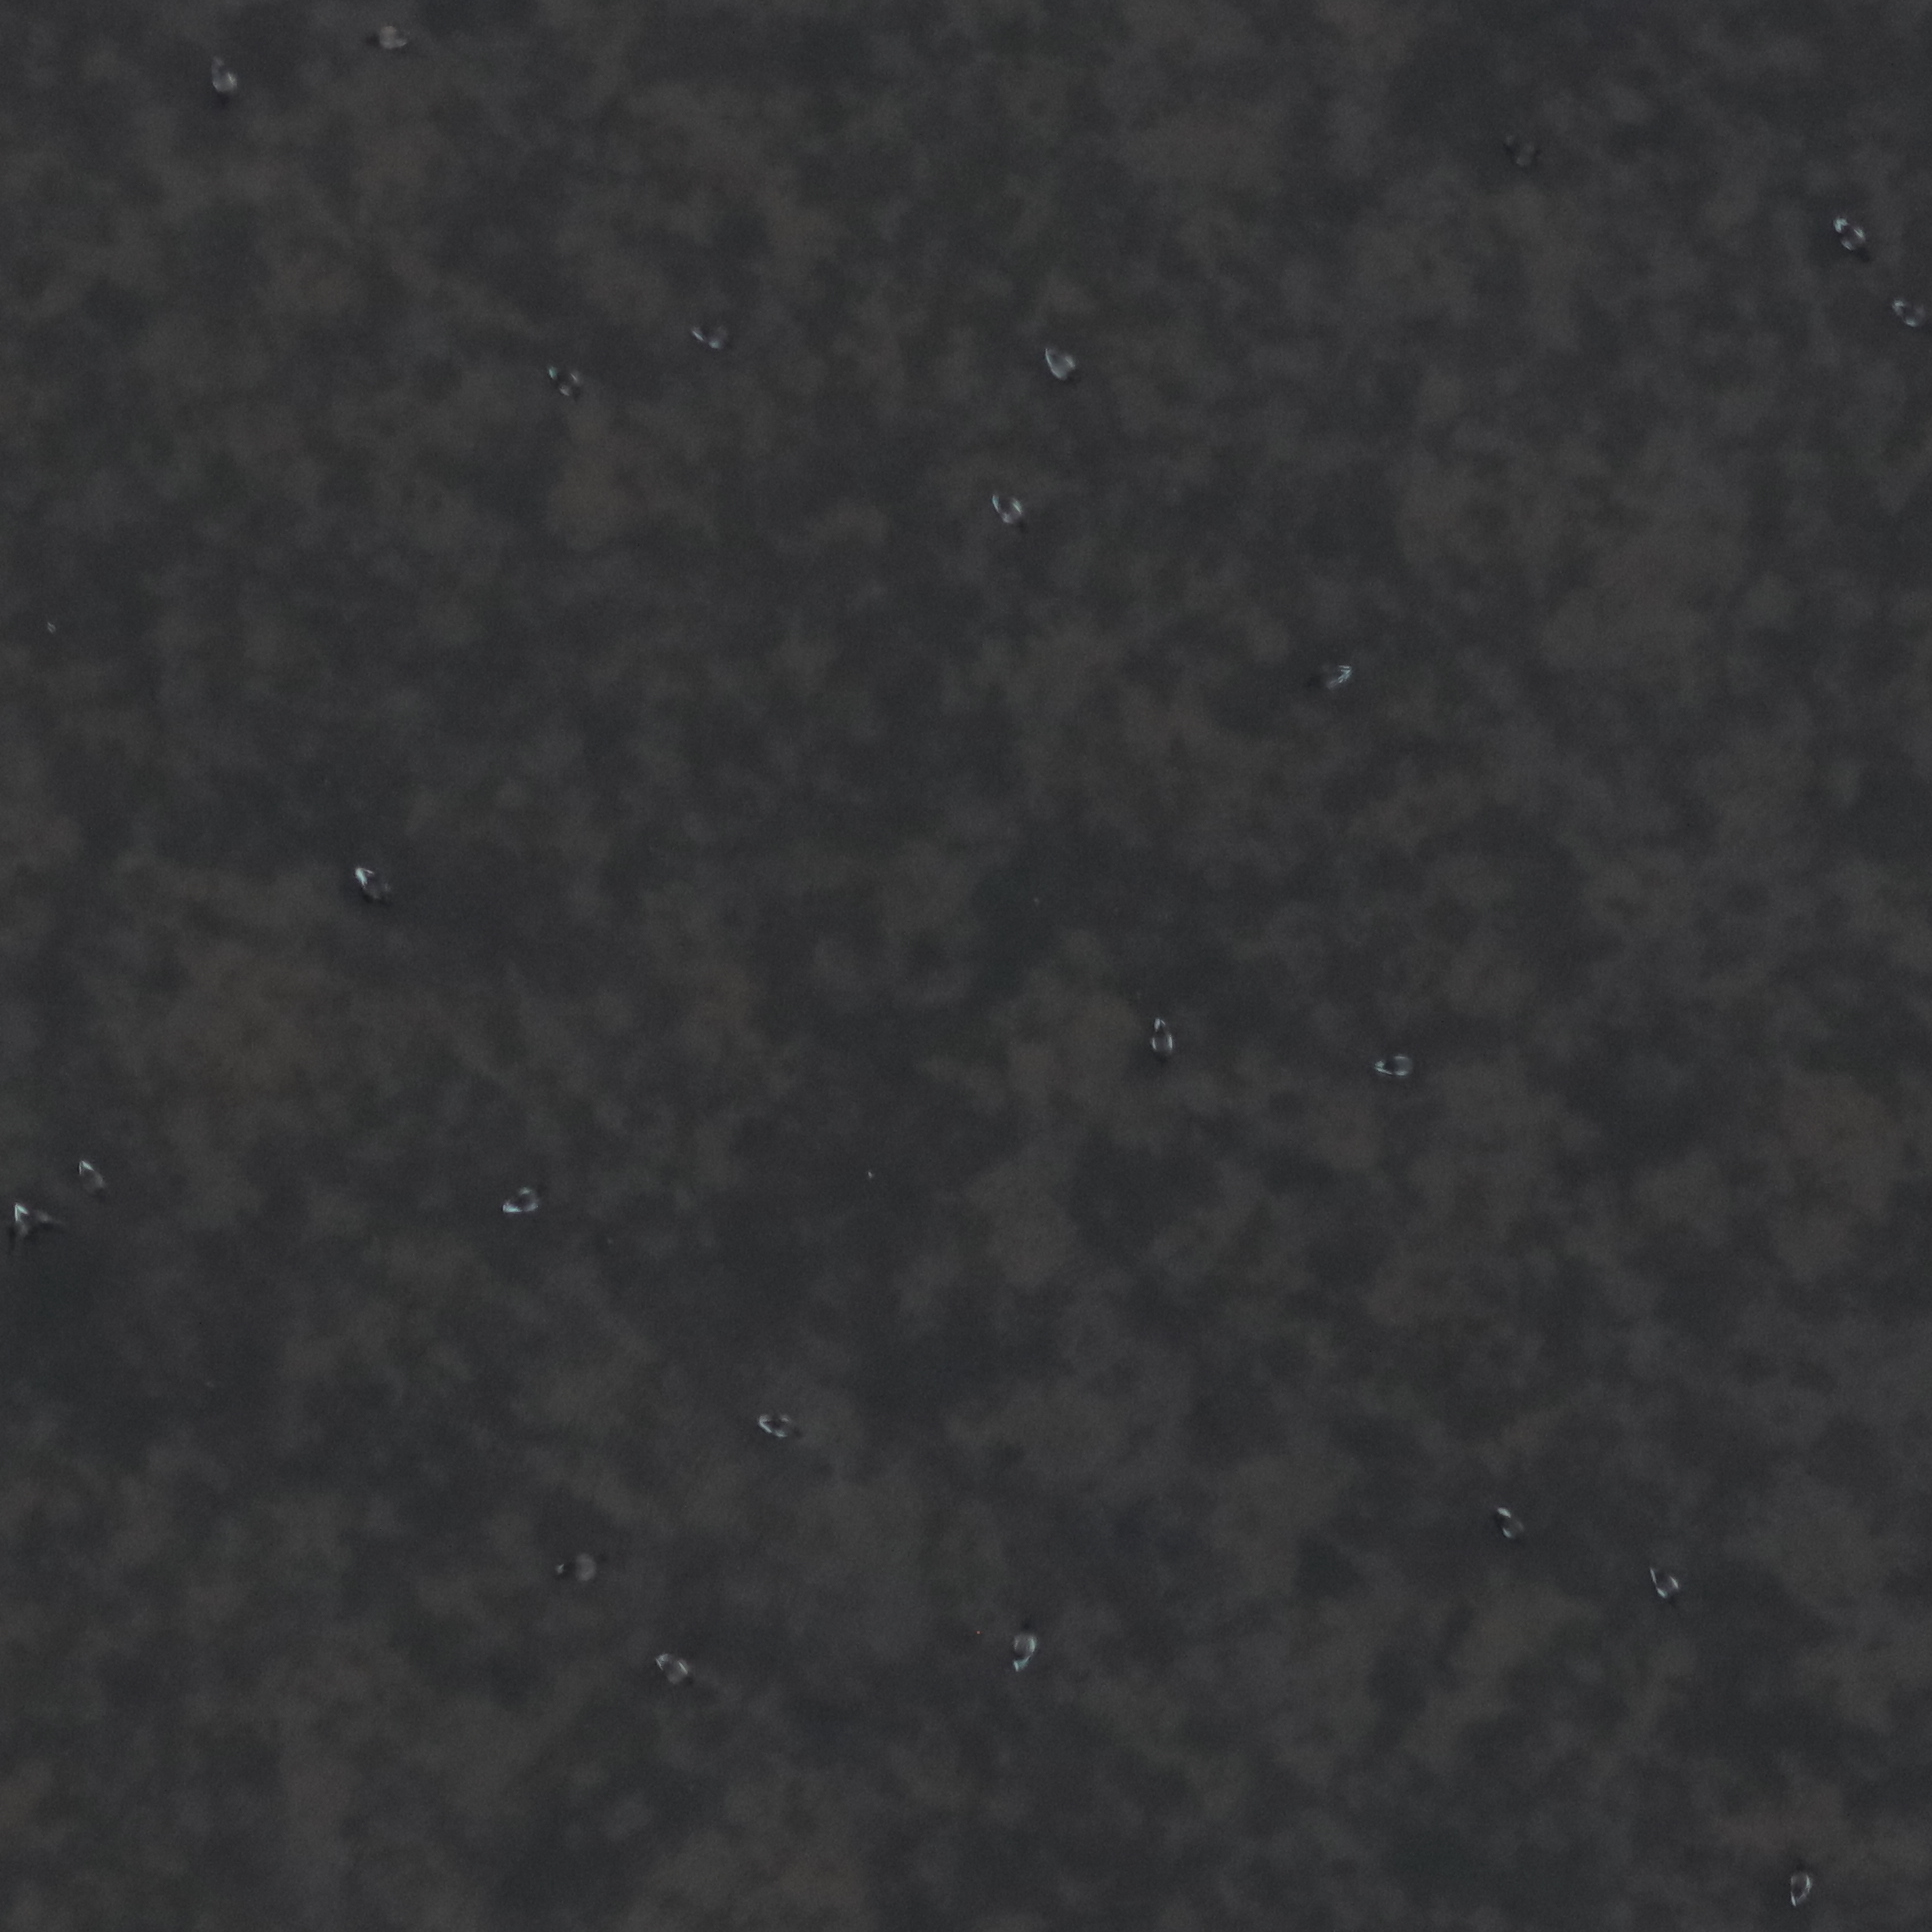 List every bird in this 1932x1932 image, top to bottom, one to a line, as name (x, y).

brant (387, 35)
brant (220, 83)
brant (1521, 146)
brant (1852, 237)
brant (1908, 318)
brant (707, 333)
brant (1061, 363)
brant (569, 380)
brant (1008, 510)
brant (1329, 675)
brant (374, 888)
brant (1162, 1041)
brant (1398, 1063)
brant (95, 1178)
brant (522, 1200)
brant (28, 1224)
brant (779, 1424)
brant (1509, 1529)
brant (586, 1574)
brant (1666, 1585)
brant (1025, 1646)
brant (672, 1671)
brant (1797, 1881)